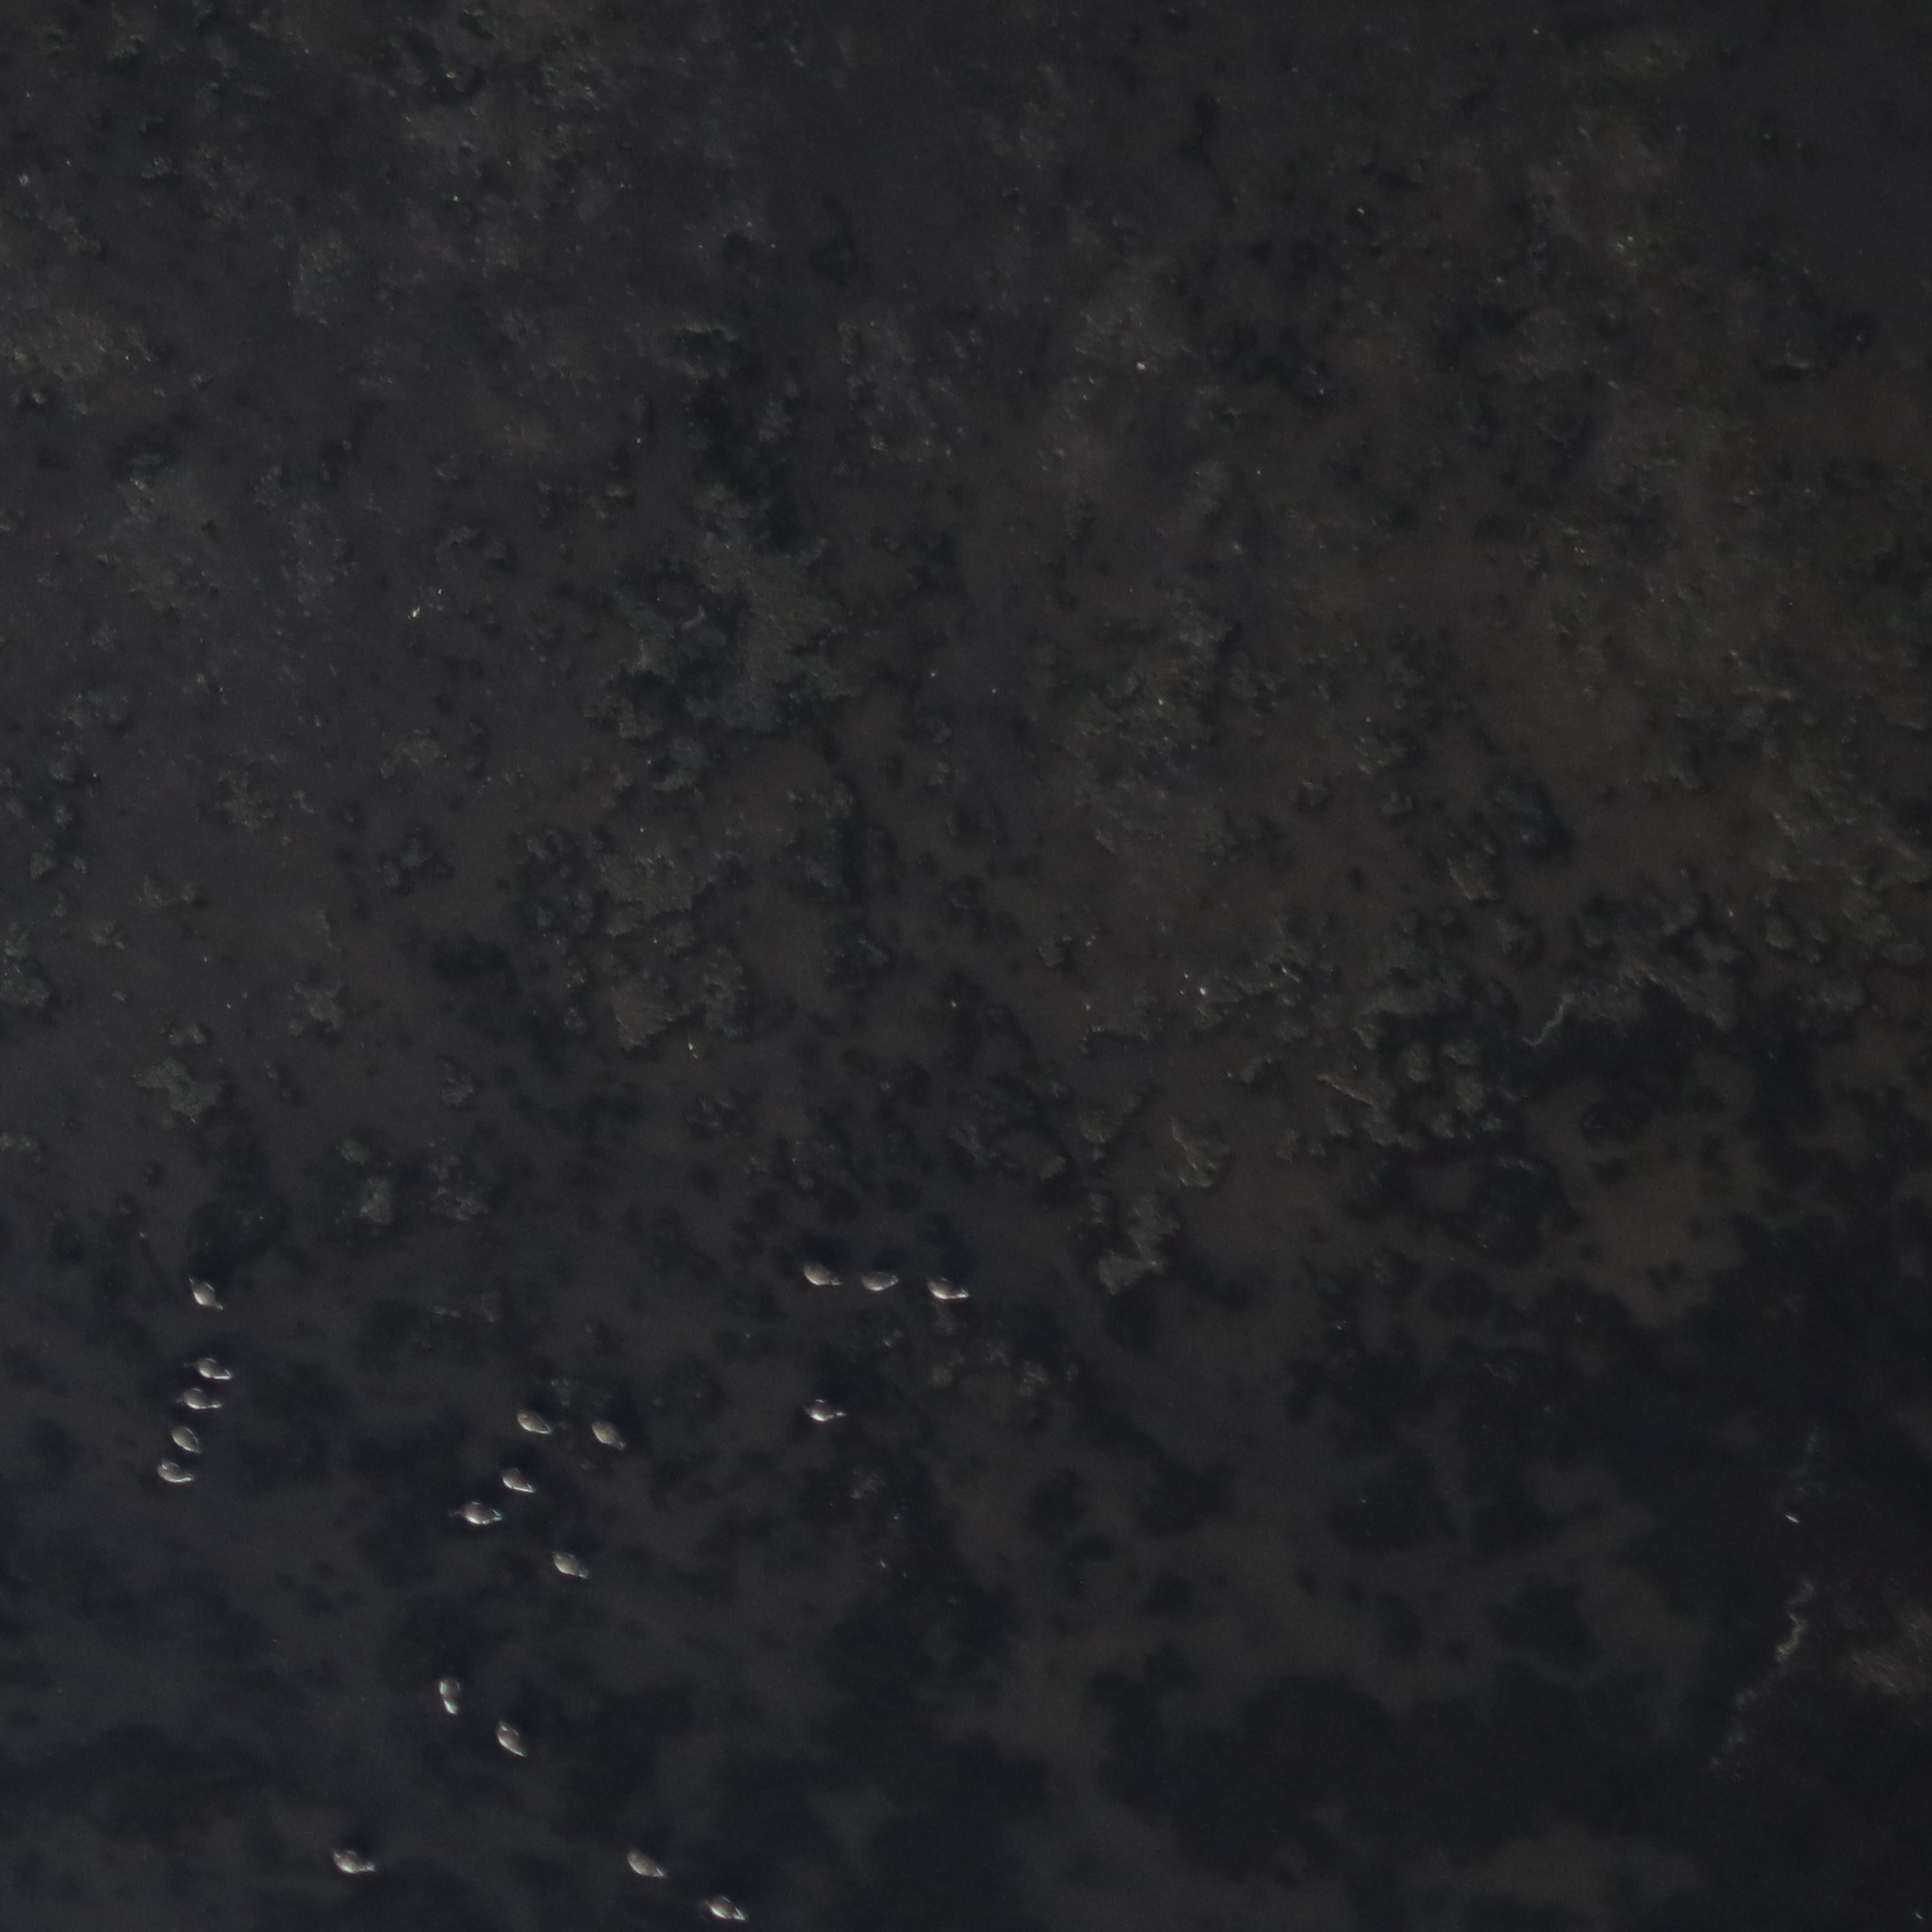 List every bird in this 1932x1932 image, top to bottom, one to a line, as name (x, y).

brant (819, 1277)
brant (877, 1279)
brant (945, 1289)
brant (204, 1293)
brant (207, 1375)
brant (195, 1402)
brant (823, 1410)
brant (532, 1418)
brant (607, 1434)
brant (181, 1441)
brant (172, 1477)
brant (518, 1478)
brant (476, 1514)
brant (568, 1564)
brant (450, 1693)
brant (509, 1739)
brant (352, 1860)
brant (644, 1861)
brant (724, 1909)